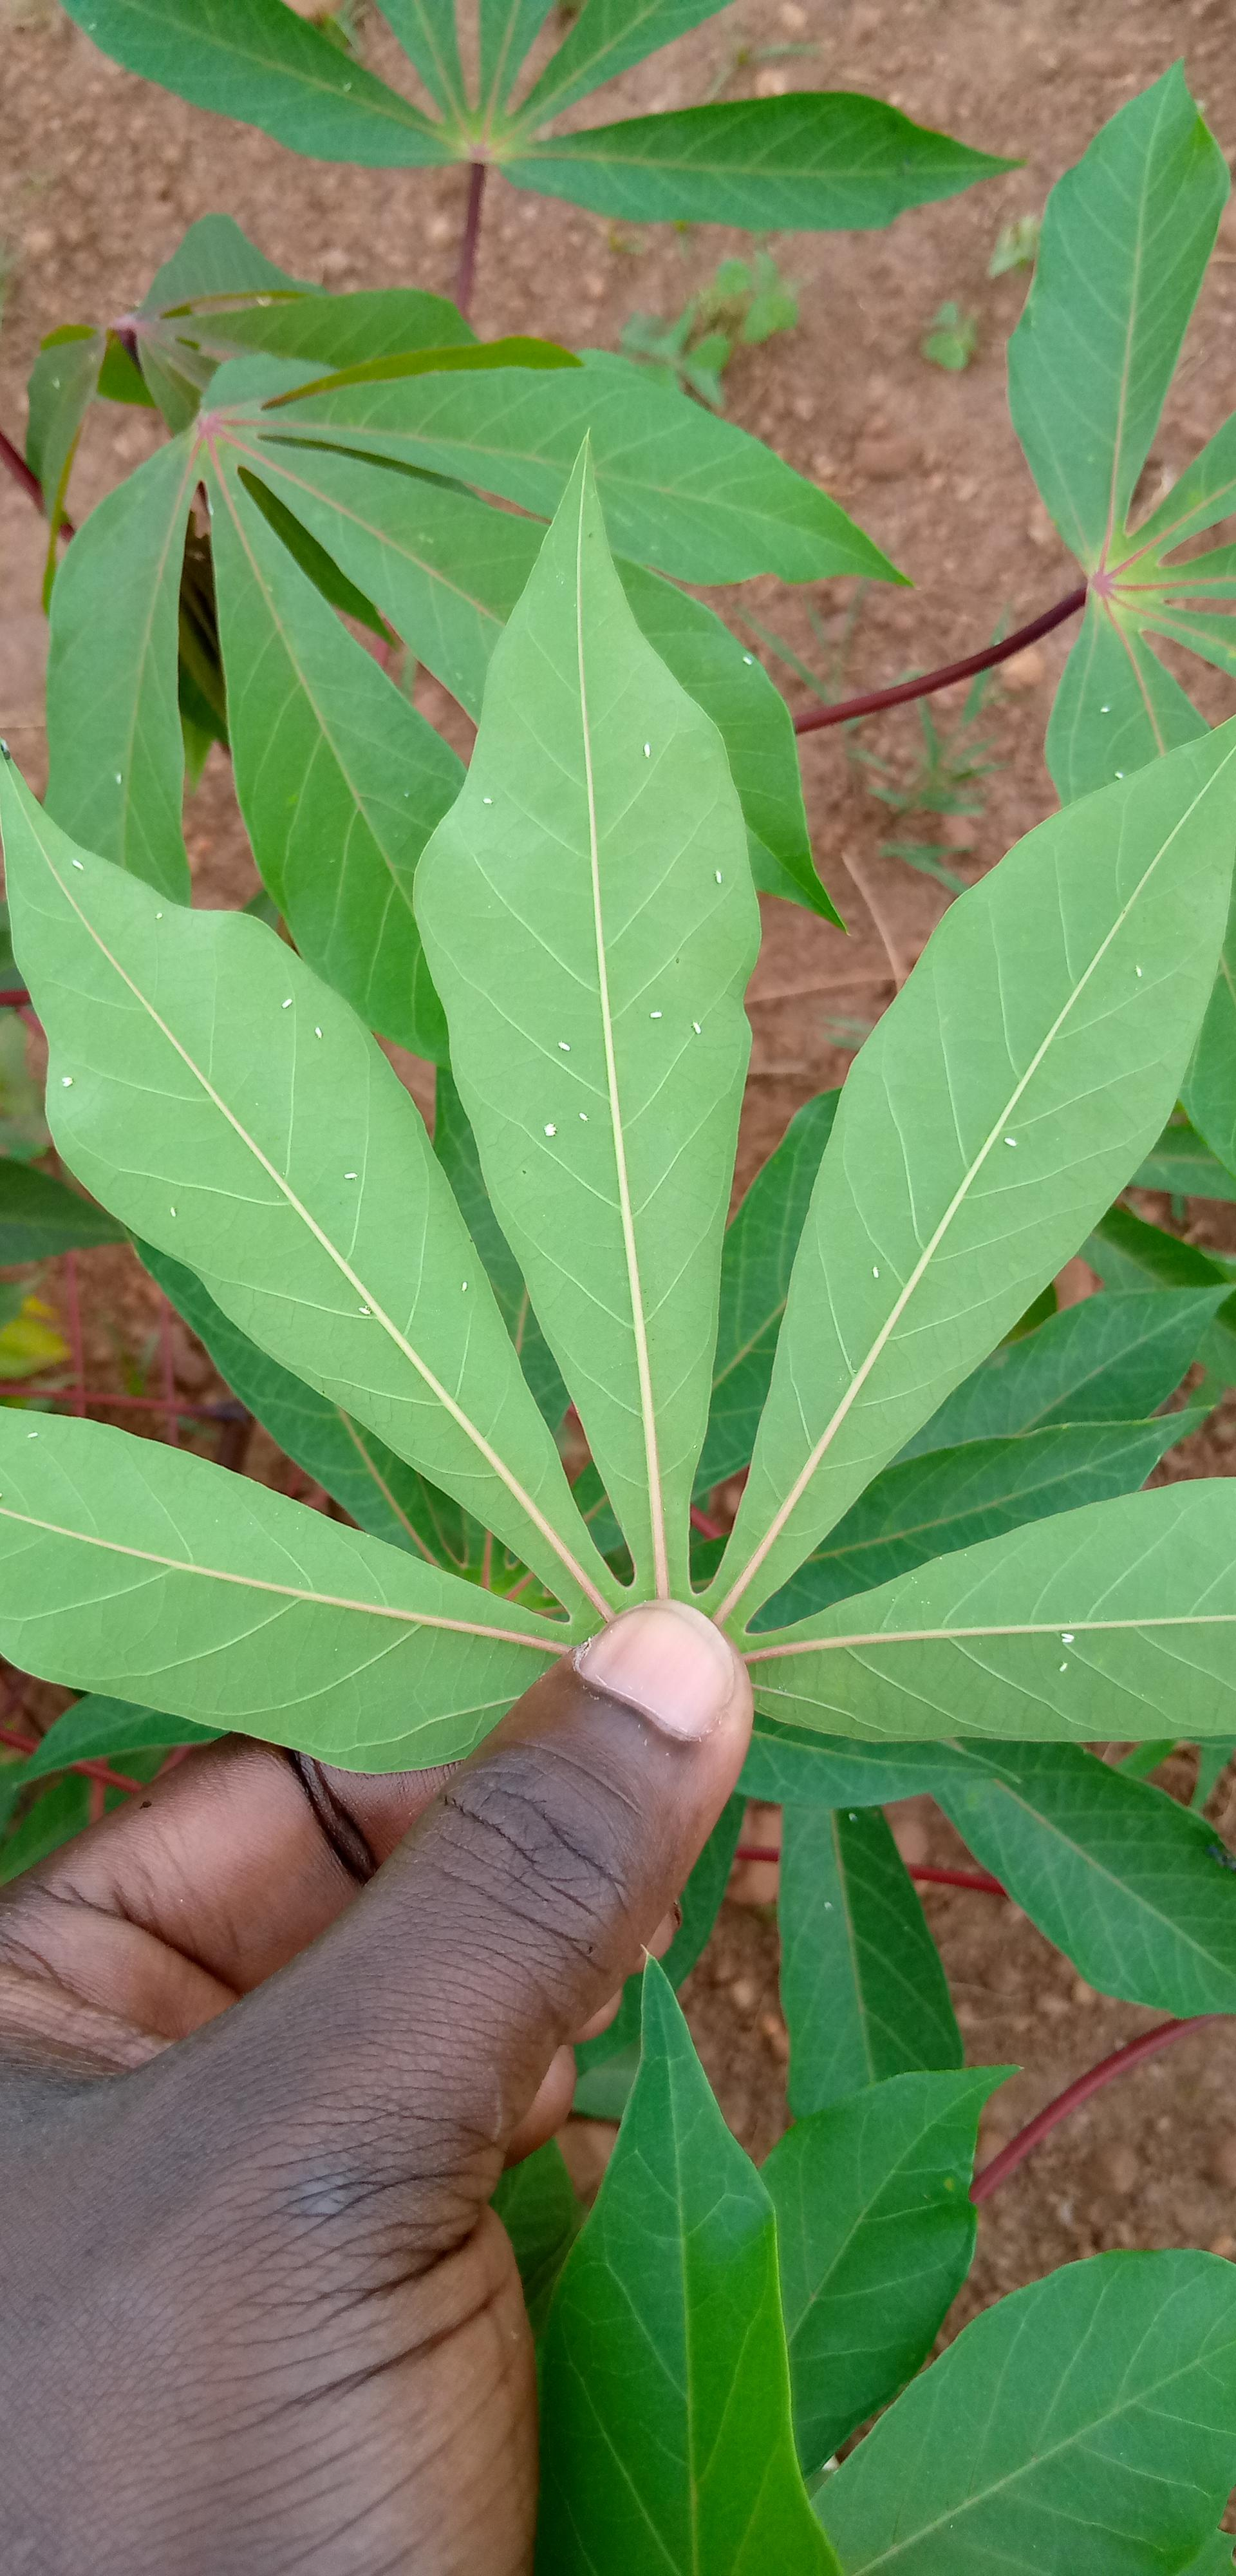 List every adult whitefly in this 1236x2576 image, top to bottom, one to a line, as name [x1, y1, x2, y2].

whitefly [740, 653, 756, 667]
whitefly [1097, 705, 1112, 716]
whitefly [642, 740, 654, 760]
whitefly [1113, 768, 1124, 782]
whitefly [480, 795, 494, 807]
whitefly [70, 857, 86, 873]
whitefly [713, 867, 726, 887]
whitefly [153, 910, 166, 921]
whitefly [1134, 964, 1145, 980]
whitefly [279, 996, 294, 1010]
whitefly [648, 1010, 665, 1021]
whitefly [691, 1019, 705, 1035]
whitefly [312, 1025, 325, 1039]
whitefly [559, 1042, 573, 1054]
whitefly [60, 1076, 74, 1081]
whitefly [61, 1081, 73, 1087]
whitefly [578, 1110, 590, 1122]
whitefly [542, 1121, 555, 1128]
whitefly [544, 1128, 558, 1139]
whitefly [1003, 1135, 1019, 1148]
whitefly [343, 1171, 359, 1181]
whitefly [169, 1206, 178, 1219]
whitefly [870, 1264, 881, 1280]
whitefly [459, 1278, 469, 1293]
whitefly [355, 1306, 372, 1317]
whitefly [26, 1431, 39, 1439]
whitefly [1058, 1631, 1073, 1638]
whitefly [1060, 1638, 1074, 1645]
whitefly [1056, 1660, 1067, 1674]